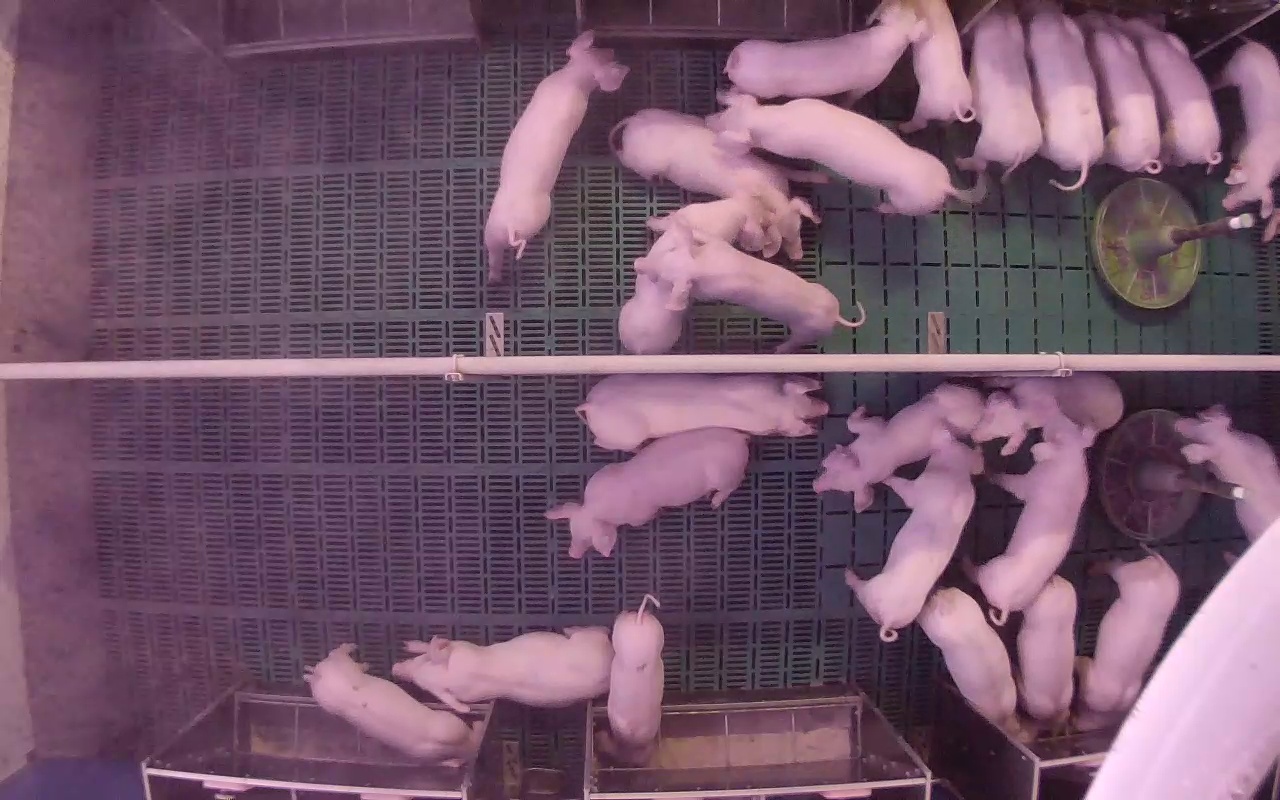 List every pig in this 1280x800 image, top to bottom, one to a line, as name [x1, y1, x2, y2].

pig [898, 0, 974, 134]
pig [719, 1, 928, 106]
pig [1018, 1, 1106, 190]
pig [955, 2, 1045, 184]
pig [1071, 11, 1163, 177]
pig [1105, 13, 1223, 176]
pig [482, 29, 630, 281]
pig [1209, 37, 1279, 221]
pig [701, 89, 977, 215]
pig [606, 107, 823, 261]
pig [619, 189, 777, 353]
pig [633, 217, 865, 352]
pig [573, 372, 830, 452]
pig [970, 373, 1125, 455]
pig [815, 382, 989, 515]
pig [958, 396, 1102, 625]
pig [1172, 403, 1279, 568]
pig [844, 421, 988, 642]
pig [544, 426, 750, 560]
pig [1073, 543, 1182, 733]
pig [1015, 573, 1079, 741]
pig [918, 587, 1021, 735]
pig [593, 592, 667, 768]
pig [391, 626, 615, 713]
pig [301, 642, 488, 772]